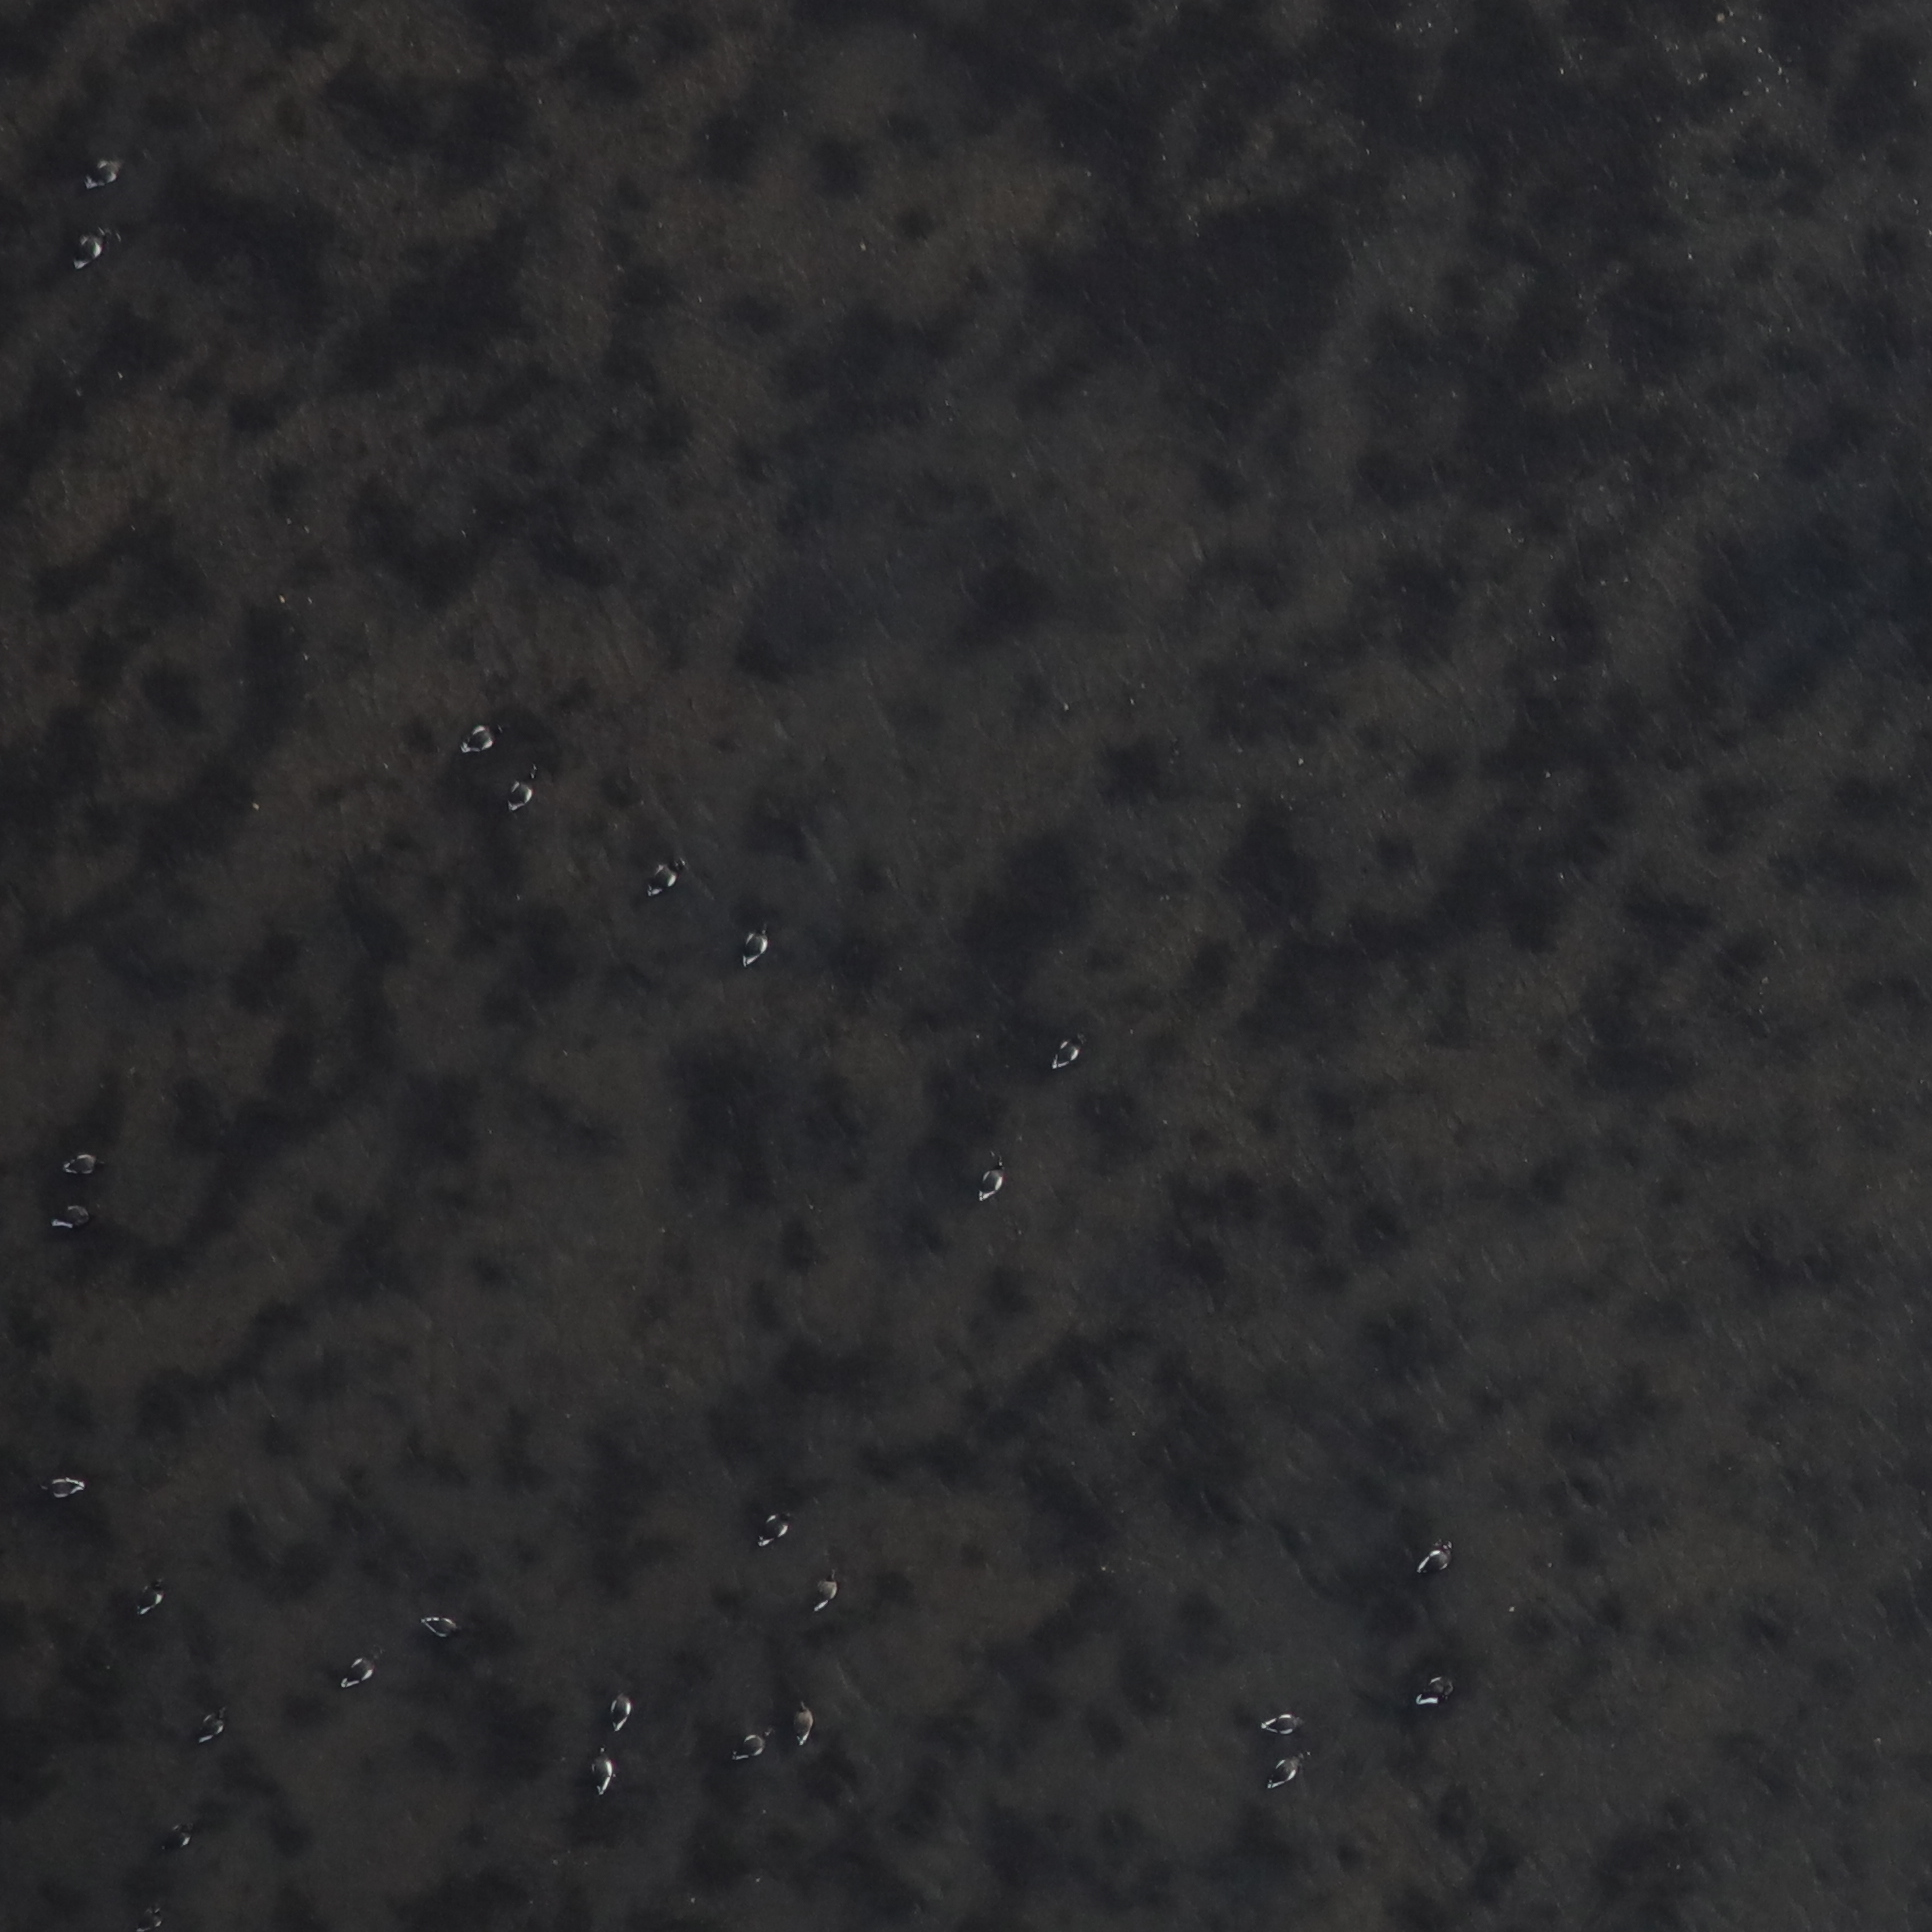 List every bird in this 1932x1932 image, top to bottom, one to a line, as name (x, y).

brant (105, 174)
brant (90, 250)
brant (481, 740)
brant (518, 794)
brant (664, 876)
brant (757, 946)
brant (1067, 1053)
brant (83, 1166)
brant (993, 1182)
brant (70, 1219)
brant (63, 1487)
brant (776, 1528)
brant (1435, 1562)
brant (824, 1591)
brant (152, 1600)
brant (444, 1627)
brant (359, 1671)
brant (1435, 1692)
brant (621, 1710)
brant (804, 1721)
brant (1282, 1723)
brant (215, 1727)
brant (748, 1747)
brant (600, 1766)
brant (1285, 1772)
brant (179, 1840)
brant (146, 1920)